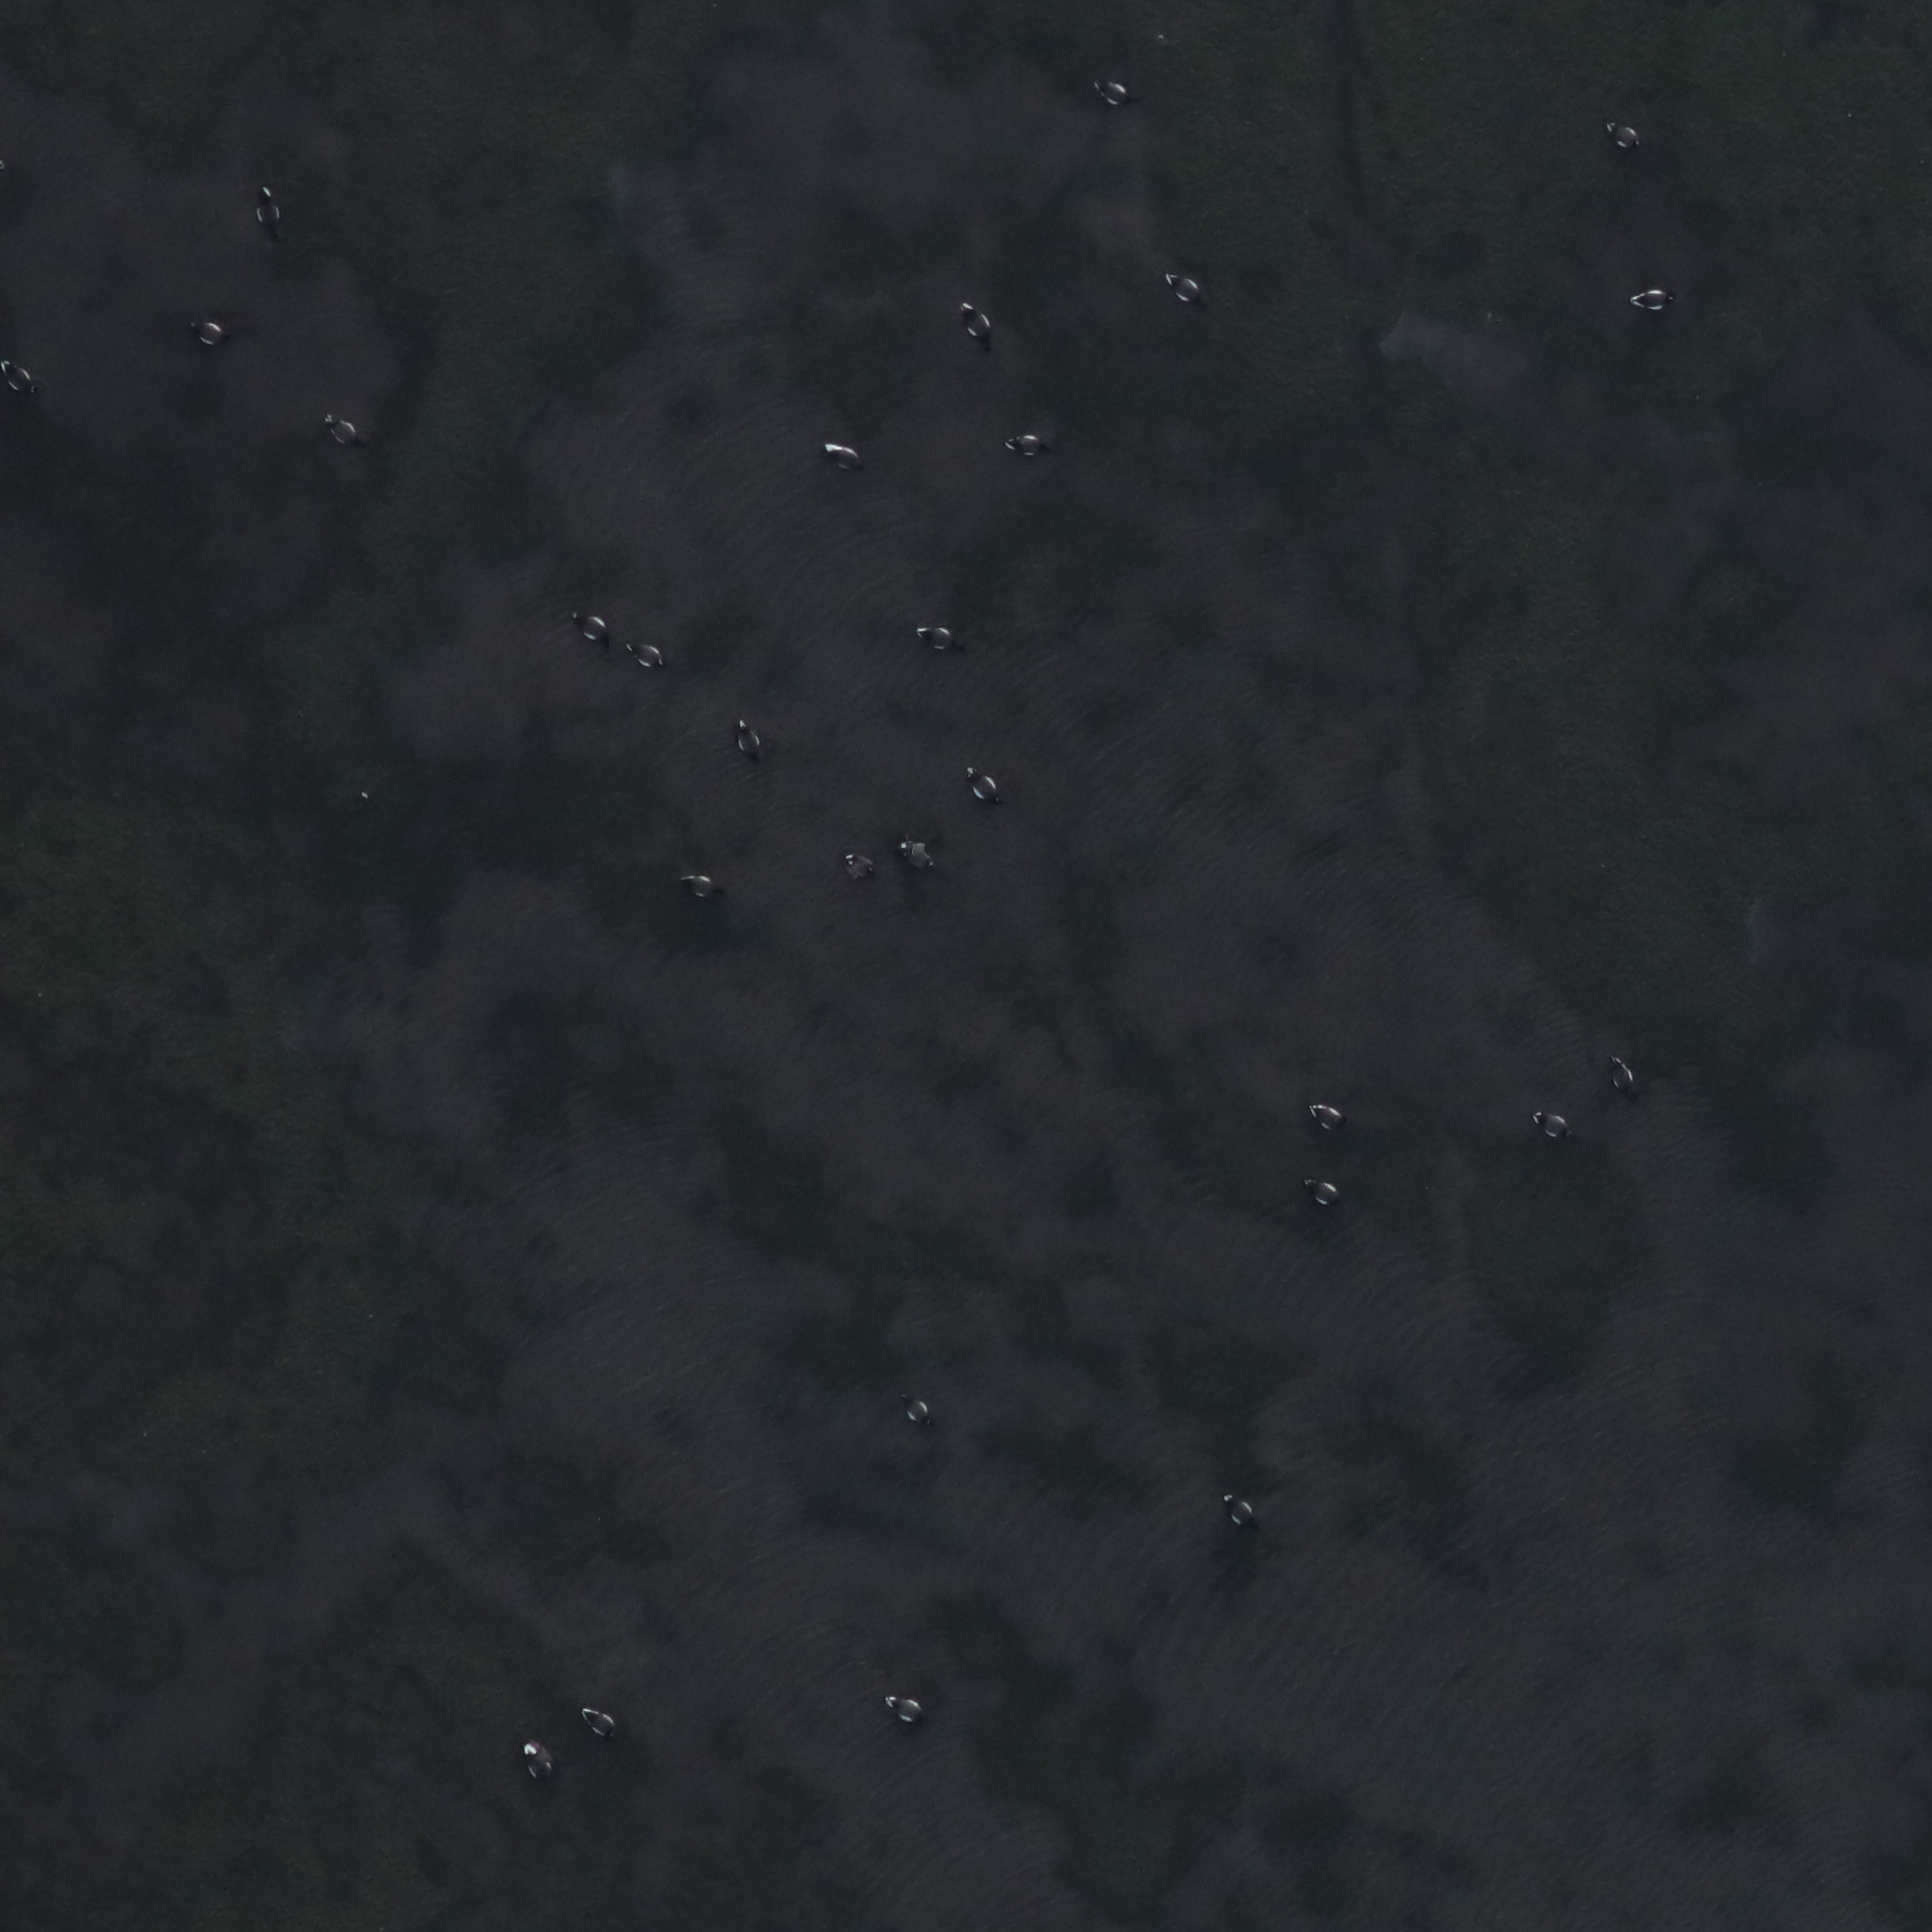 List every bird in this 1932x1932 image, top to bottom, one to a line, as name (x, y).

brant (1112, 94)
brant (1624, 137)
brant (269, 213)
brant (1186, 289)
brant (1654, 300)
brant (977, 324)
brant (206, 332)
brant (14, 376)
brant (344, 431)
brant (1029, 445)
brant (842, 457)
brant (591, 627)
brant (939, 638)
brant (646, 656)
brant (747, 740)
brant (983, 787)
brant (918, 853)
brant (861, 864)
brant (700, 886)
brant (1623, 1076)
brant (1331, 1119)
brant (1553, 1125)
brant (1324, 1192)
brant (915, 1411)
brant (1240, 1510)
brant (906, 1709)
brant (600, 1723)
brant (536, 1759)